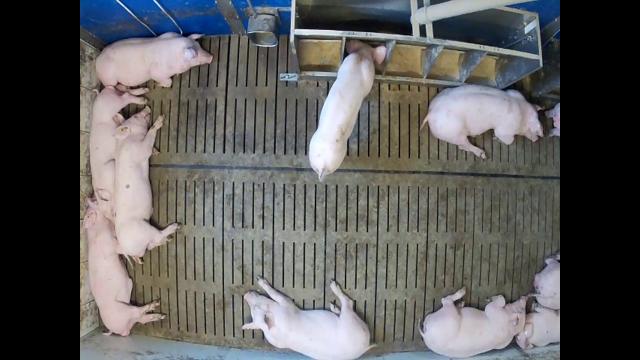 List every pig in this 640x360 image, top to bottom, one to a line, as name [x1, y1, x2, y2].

pig [94, 31, 216, 88]
pig [309, 40, 388, 182]
pig [419, 83, 545, 159]
pig [86, 84, 151, 225]
pig [544, 100, 562, 139]
pig [113, 106, 182, 258]
pig [83, 192, 168, 338]
pig [528, 253, 560, 309]
pig [241, 275, 379, 359]
pig [416, 287, 527, 356]
pig [515, 300, 560, 350]